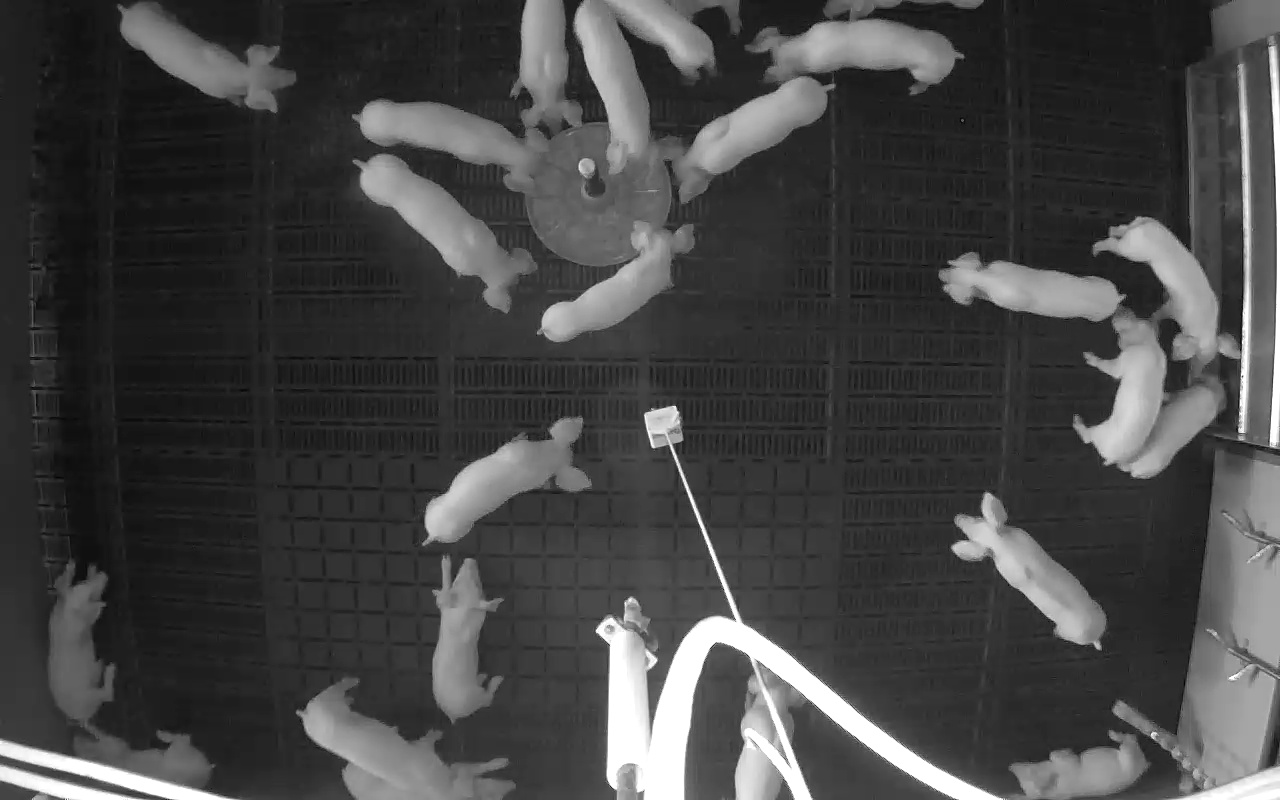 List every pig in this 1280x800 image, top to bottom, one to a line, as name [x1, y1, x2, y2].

pig [510, 0, 584, 138]
pig [570, 0, 659, 177]
pig [603, 0, 721, 88]
pig [667, 0, 744, 37]
pig [823, 0, 985, 21]
pig [115, 1, 298, 114]
pig [743, 18, 965, 97]
pig [658, 75, 836, 203]
pig [352, 99, 551, 195]
pig [352, 151, 538, 313]
pig [1090, 214, 1242, 379]
pig [535, 219, 698, 343]
pig [937, 250, 1129, 323]
pig [1071, 306, 1169, 467]
pig [1116, 373, 1229, 481]
pig [420, 415, 594, 551]
pig [949, 491, 1109, 651]
pig [430, 554, 506, 725]
pig [44, 557, 118, 722]
pig [733, 665, 808, 799]
pig [294, 675, 459, 799]
pig [69, 723, 217, 791]
pig [1009, 729, 1153, 797]
pig [342, 758, 517, 799]